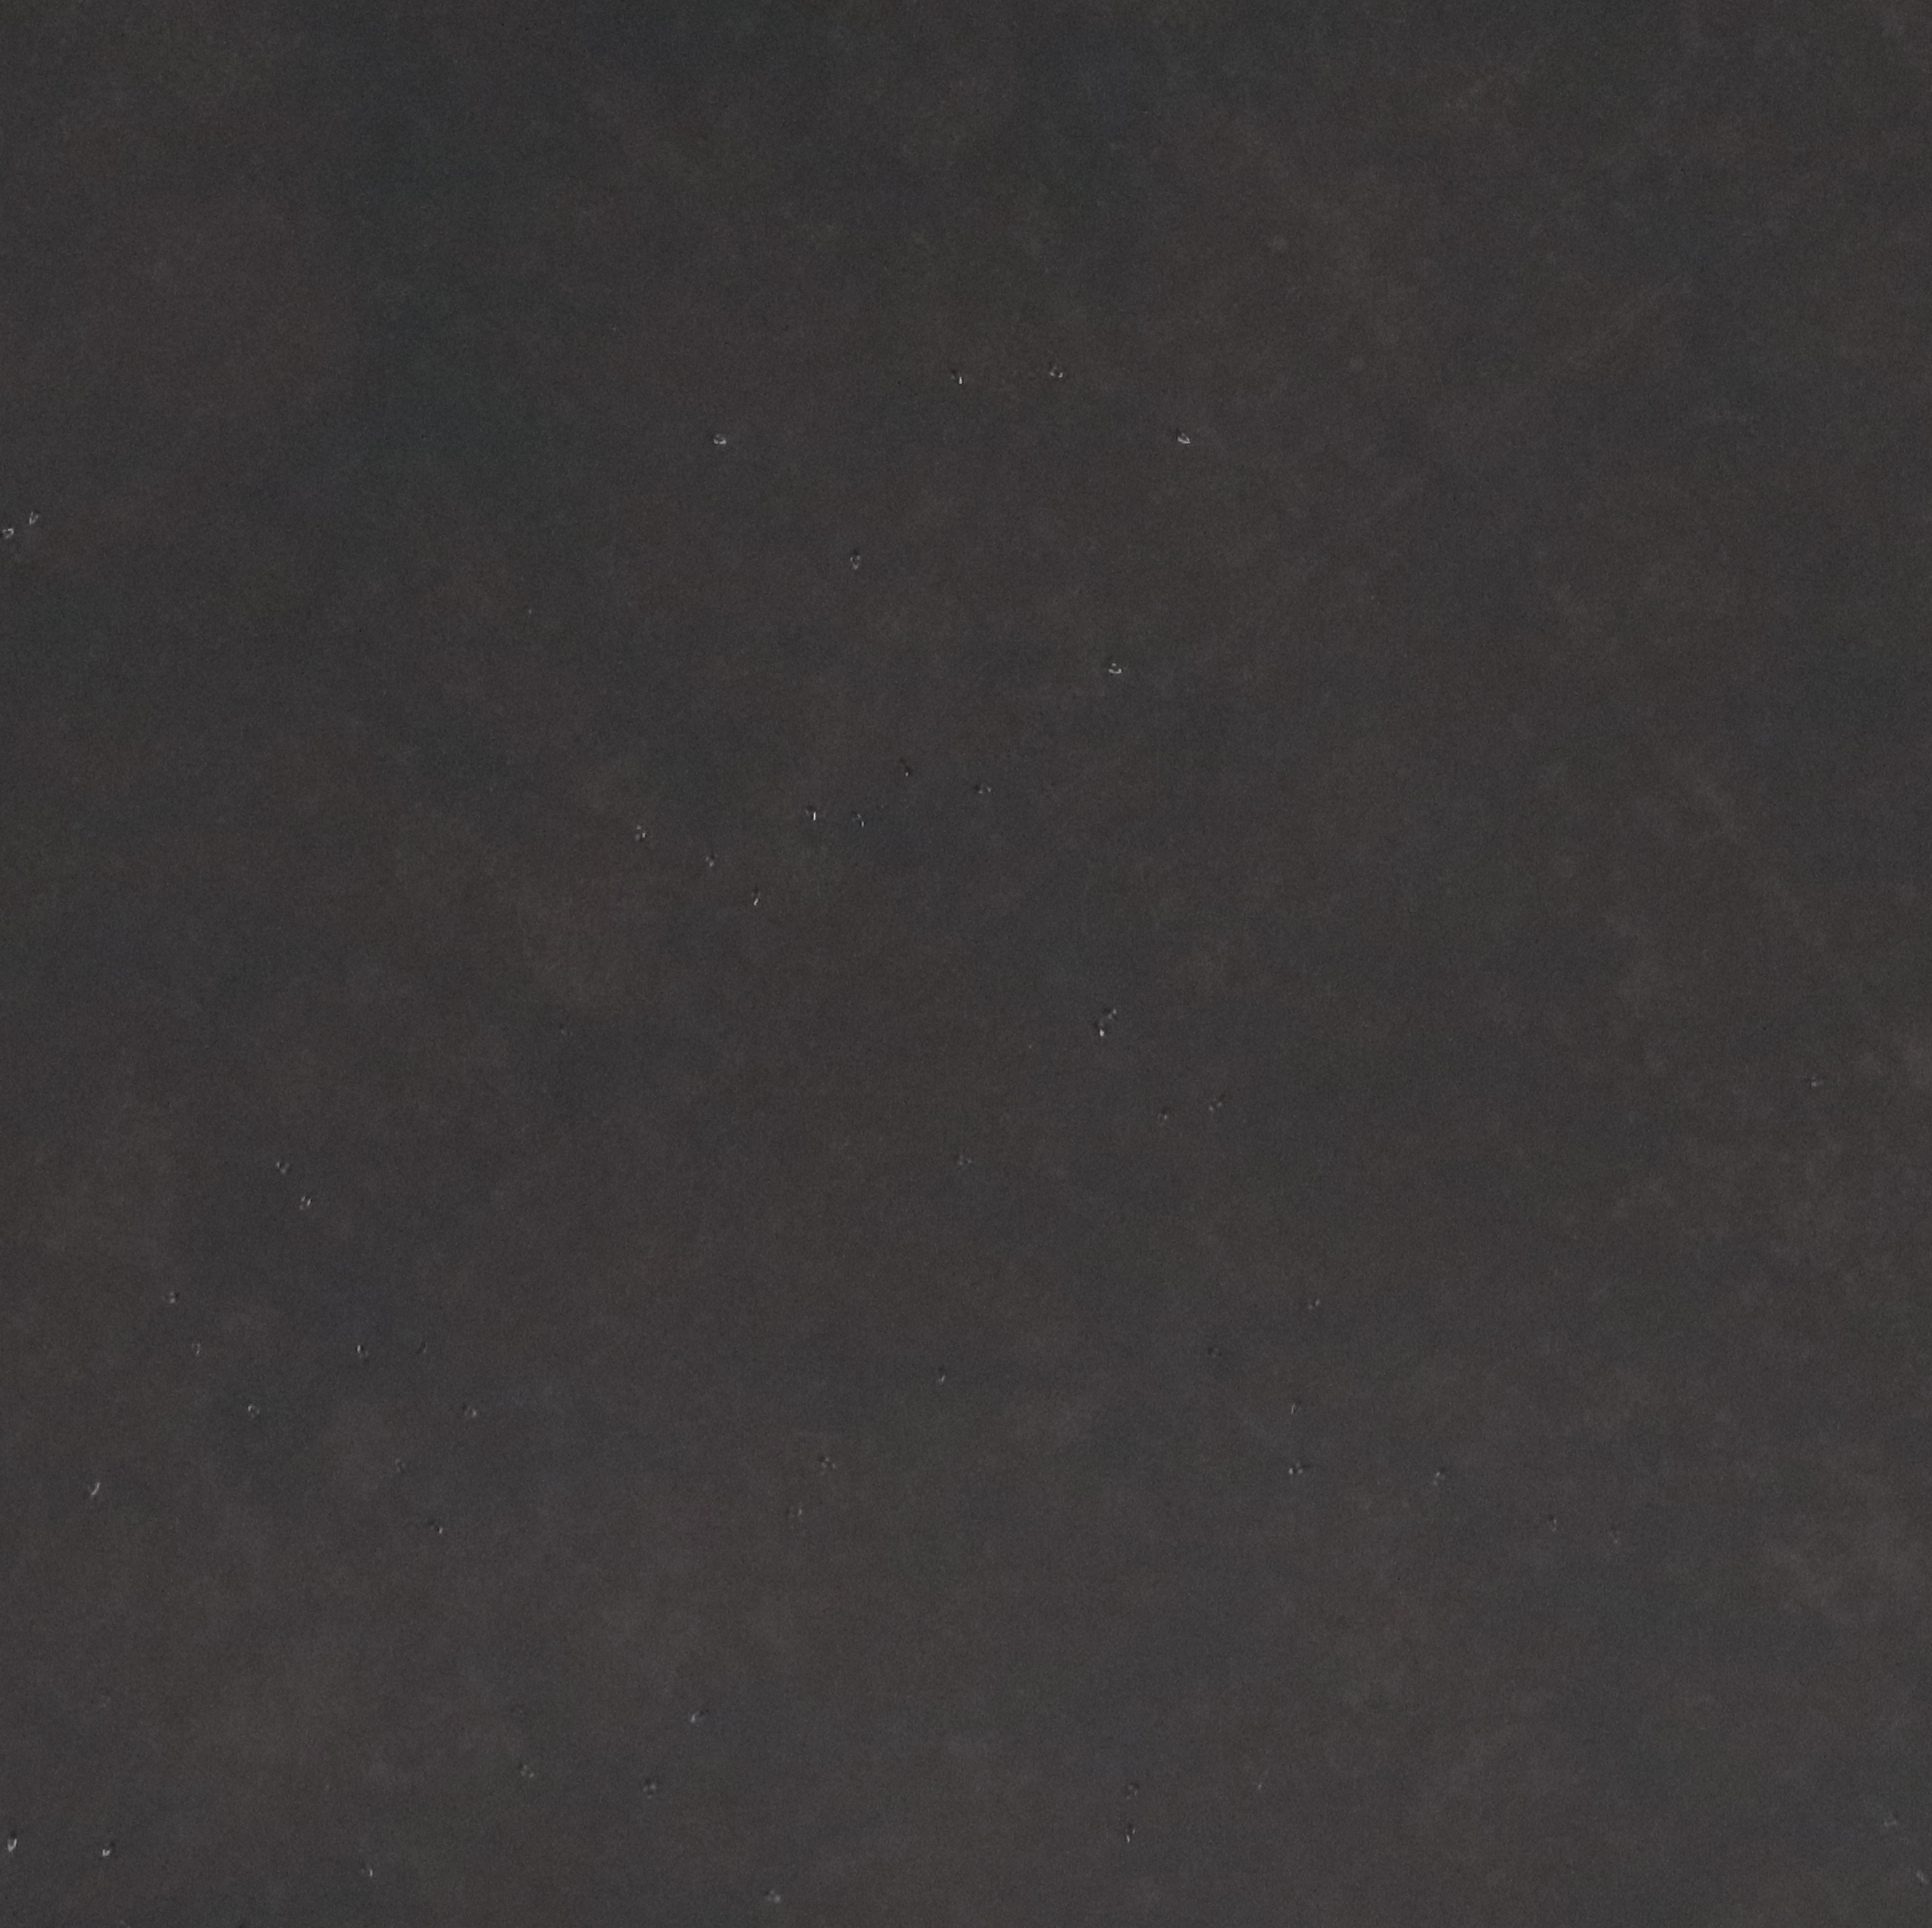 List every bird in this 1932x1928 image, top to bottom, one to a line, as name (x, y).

brant (1057, 371)
brant (955, 374)
brant (720, 436)
brant (1179, 443)
brant (45, 527)
brant (6, 531)
brant (867, 559)
brant (1117, 670)
brant (909, 773)
brant (978, 791)
brant (802, 820)
brant (859, 825)
brant (649, 840)
brant (711, 868)
brant (766, 899)
brant (1110, 1012)
brant (1097, 1038)
brant (1820, 1079)
brant (1216, 1100)
brant (1156, 1119)
brant (969, 1159)
brant (279, 1164)
brant (306, 1199)
brant (166, 1293)
brant (1320, 1296)
brant (201, 1344)
brant (434, 1350)
brant (1218, 1350)
brant (357, 1352)
brant (930, 1375)
brant (472, 1403)
brant (261, 1407)
brant (1298, 1407)
brant (1291, 1459)
brant (409, 1463)
brant (819, 1467)
brant (1446, 1475)
brant (101, 1488)
brant (1557, 1517)
brant (430, 1522)
brant (799, 1522)
brant (1609, 1525)
brant (692, 1718)
brant (533, 1765)
brant (654, 1787)
brant (1131, 1792)
brant (1898, 1826)
brant (1130, 1837)
brant (18, 1846)
brant (108, 1848)
brant (1925, 1875)
brant (370, 1882)
brant (768, 1889)